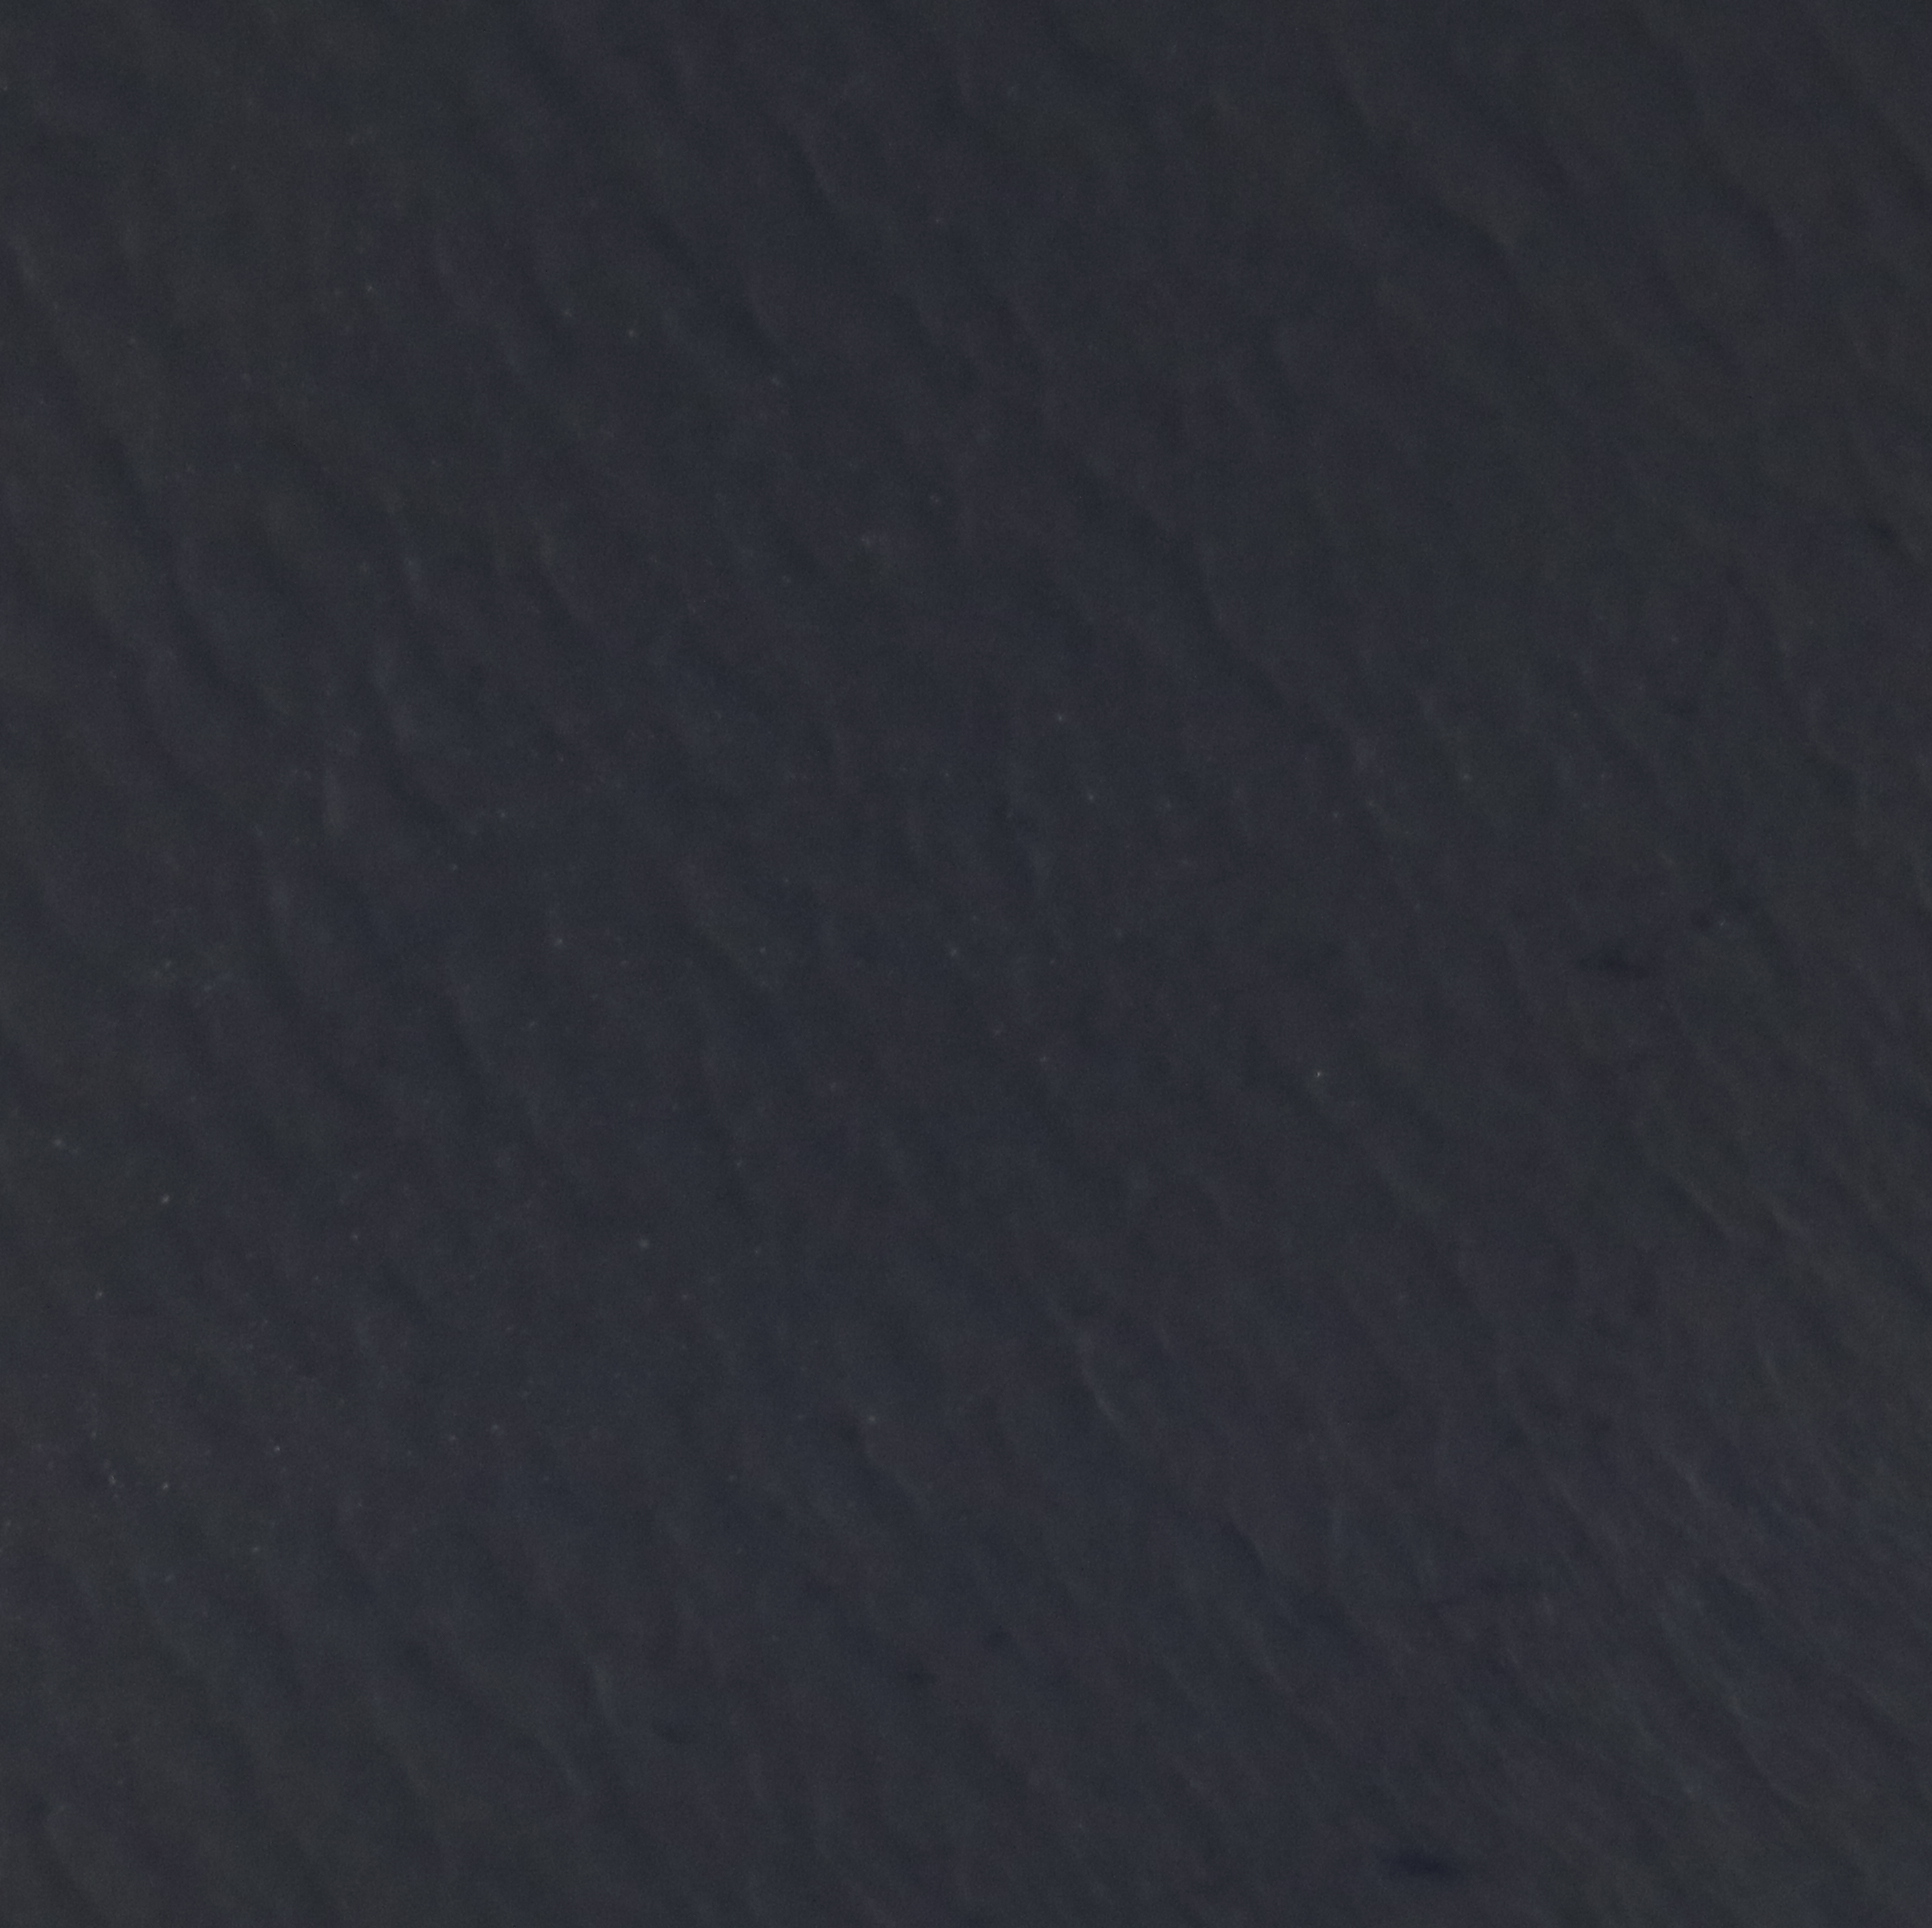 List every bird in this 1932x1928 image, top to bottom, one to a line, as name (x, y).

None